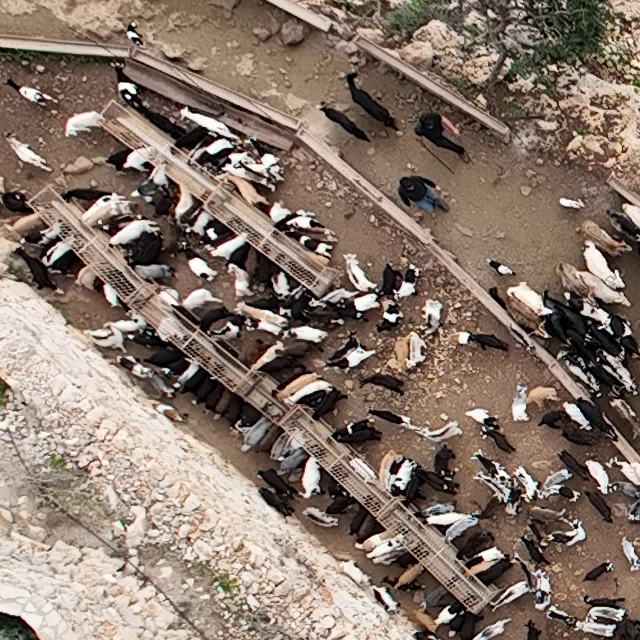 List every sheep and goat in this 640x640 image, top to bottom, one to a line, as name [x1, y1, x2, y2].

goat [126, 22, 144, 46]
goat [110, 61, 142, 103]
goat [343, 70, 400, 131]
goat [4, 78, 59, 108]
goat [319, 101, 371, 143]
goat [135, 105, 172, 132]
goat [180, 106, 240, 139]
goat [65, 111, 104, 137]
goat [168, 128, 206, 156]
goat [5, 132, 52, 173]
goat [244, 135, 285, 181]
goat [186, 137, 213, 165]
goat [194, 140, 233, 169]
goat [106, 144, 143, 171]
goat [125, 145, 155, 173]
goat [209, 152, 256, 173]
goat [132, 159, 170, 204]
goat [225, 164, 273, 189]
goat [226, 175, 270, 205]
goat [174, 182, 192, 225]
goat [154, 184, 176, 217]
goat [59, 190, 113, 201]
goat [0, 192, 35, 214]
goat [181, 192, 206, 226]
goat [81, 194, 124, 221]
goat [558, 197, 584, 209]
goat [86, 200, 136, 226]
goat [185, 200, 218, 237]
goat [271, 202, 290, 222]
goat [622, 203, 639, 247]
goat [605, 209, 639, 249]
goat [271, 210, 305, 230]
goat [13, 211, 45, 234]
goat [96, 214, 143, 232]
goat [284, 218, 318, 231]
goat [582, 219, 633, 257]
goat [19, 220, 62, 245]
goat [206, 220, 241, 240]
goat [109, 221, 158, 246]
goat [205, 229, 242, 251]
goat [301, 229, 338, 241]
goat [212, 230, 248, 260]
goat [123, 231, 161, 254]
goat [286, 232, 332, 257]
goat [44, 235, 75, 265]
goat [246, 236, 263, 274]
goat [127, 238, 164, 266]
goat [582, 239, 625, 288]
goat [178, 240, 219, 282]
goat [227, 242, 249, 265]
goat [256, 246, 269, 284]
goat [12, 248, 57, 292]
goat [266, 253, 282, 283]
goat [342, 253, 377, 291]
goat [489, 259, 516, 276]
goat [378, 262, 402, 299]
goat [555, 262, 599, 307]
goat [74, 263, 113, 287]
goat [395, 263, 417, 300]
goat [134, 264, 177, 279]
goat [227, 264, 253, 295]
goat [579, 272, 630, 306]
goat [275, 280, 309, 312]
goat [506, 282, 553, 315]
goat [104, 284, 119, 309]
goat [184, 287, 223, 310]
goat [319, 289, 359, 300]
goat [544, 289, 592, 342]
goat [564, 291, 614, 336]
goat [338, 294, 377, 311]
goat [246, 297, 285, 312]
goat [505, 297, 552, 338]
goat [290, 298, 313, 320]
goat [419, 299, 443, 337]
goat [237, 302, 288, 326]
goat [311, 302, 362, 322]
goat [171, 305, 199, 328]
goat [377, 305, 405, 333]
goat [198, 306, 233, 332]
goat [548, 309, 572, 348]
goat [124, 310, 147, 327]
goat [612, 315, 639, 361]
goat [205, 316, 247, 335]
goat [156, 319, 187, 342]
goat [587, 320, 626, 361]
goat [102, 321, 139, 332]
goat [246, 321, 280, 336]
goat [508, 322, 536, 353]
goat [207, 323, 240, 343]
goat [280, 327, 326, 342]
goat [565, 328, 596, 368]
goat [80, 329, 128, 353]
goat [141, 330, 161, 337]
goat [329, 331, 356, 360]
goat [439, 331, 472, 345]
goat [407, 332, 426, 369]
goat [128, 333, 161, 347]
goat [532, 333, 574, 355]
goat [473, 335, 509, 352]
goat [152, 338, 188, 363]
goat [251, 341, 283, 370]
goat [276, 343, 312, 356]
goat [323, 347, 377, 371]
goat [597, 350, 639, 396]
goat [163, 355, 191, 375]
goat [117, 356, 153, 378]
goat [175, 356, 201, 388]
goat [181, 356, 211, 394]
goat [256, 357, 292, 374]
goat [563, 358, 603, 397]
goat [193, 363, 221, 404]
goat [271, 365, 304, 396]
goat [594, 370, 625, 398]
goat [276, 372, 320, 401]
goat [358, 374, 407, 397]
goat [149, 377, 172, 397]
goat [215, 377, 235, 418]
goat [203, 378, 225, 414]
goat [284, 381, 332, 403]
goat [508, 383, 530, 422]
goat [528, 387, 557, 409]
goat [309, 388, 347, 424]
goat [227, 391, 244, 422]
goat [298, 391, 325, 404]
goat [577, 397, 619, 443]
goat [609, 398, 639, 437]
goat [233, 401, 268, 434]
goat [563, 402, 592, 431]
goat [151, 403, 184, 423]
goat [368, 408, 420, 431]
goat [464, 409, 500, 428]
goat [538, 410, 568, 429]
goat [241, 416, 270, 451]
goat [327, 418, 370, 440]
goat [420, 421, 463, 442]
goat [565, 422, 598, 445]
goat [254, 423, 281, 453]
goat [269, 427, 297, 461]
goat [481, 427, 516, 453]
goat [284, 429, 306, 458]
goat [338, 430, 381, 445]
goat [277, 443, 316, 474]
goat [435, 444, 456, 476]
goat [472, 449, 508, 478]
goat [558, 449, 590, 483]
goat [378, 451, 402, 490]
goat [347, 453, 376, 484]
goat [302, 455, 323, 498]
goat [387, 457, 405, 491]
goat [605, 458, 639, 484]
goat [394, 460, 415, 495]
goat [585, 460, 609, 495]
goat [631, 462, 639, 501]
goat [514, 465, 539, 502]
goat [416, 466, 459, 496]
goat [538, 469, 571, 499]
goat [257, 470, 296, 501]
goat [329, 470, 342, 497]
goat [474, 471, 505, 498]
goat [503, 477, 521, 515]
goat [400, 478, 423, 508]
goat [609, 481, 639, 497]
goat [546, 485, 580, 502]
goat [258, 487, 292, 517]
goat [584, 490, 614, 524]
goat [325, 492, 355, 515]
goat [349, 495, 369, 537]
goat [628, 495, 639, 521]
goat [408, 501, 456, 519]
goat [356, 502, 381, 541]
goat [527, 504, 565, 521]
goat [301, 508, 339, 527]
goat [418, 514, 468, 531]
goat [444, 514, 478, 543]
goat [355, 519, 401, 551]
goat [526, 519, 549, 546]
goat [548, 521, 585, 545]
goat [367, 527, 409, 557]
goat [454, 531, 493, 563]
goat [520, 535, 551, 564]
goat [620, 537, 639, 571]
goat [373, 541, 414, 566]
goat [460, 547, 503, 572]
goat [397, 551, 428, 569]
goat [512, 553, 538, 592]
goat [474, 556, 511, 587]
goat [337, 559, 372, 585]
goat [392, 560, 430, 590]
goat [464, 561, 494, 576]
goat [583, 561, 613, 583]
goat [532, 570, 548, 611]
goat [425, 575, 457, 605]
goat [382, 578, 425, 592]
goat [488, 581, 530, 611]
goat [373, 587, 400, 612]
goat [583, 594, 625, 607]
goat [435, 595, 474, 625]
goat [448, 606, 466, 636]
goat [547, 606, 577, 626]
goat [584, 606, 625, 624]
goat [413, 609, 438, 633]
goat [459, 611, 484, 639]
goat [461, 617, 513, 639]
goat [625, 619, 639, 639]
goat [523, 620, 545, 639]
goat [577, 621, 617, 638]
goat [415, 631, 444, 639]